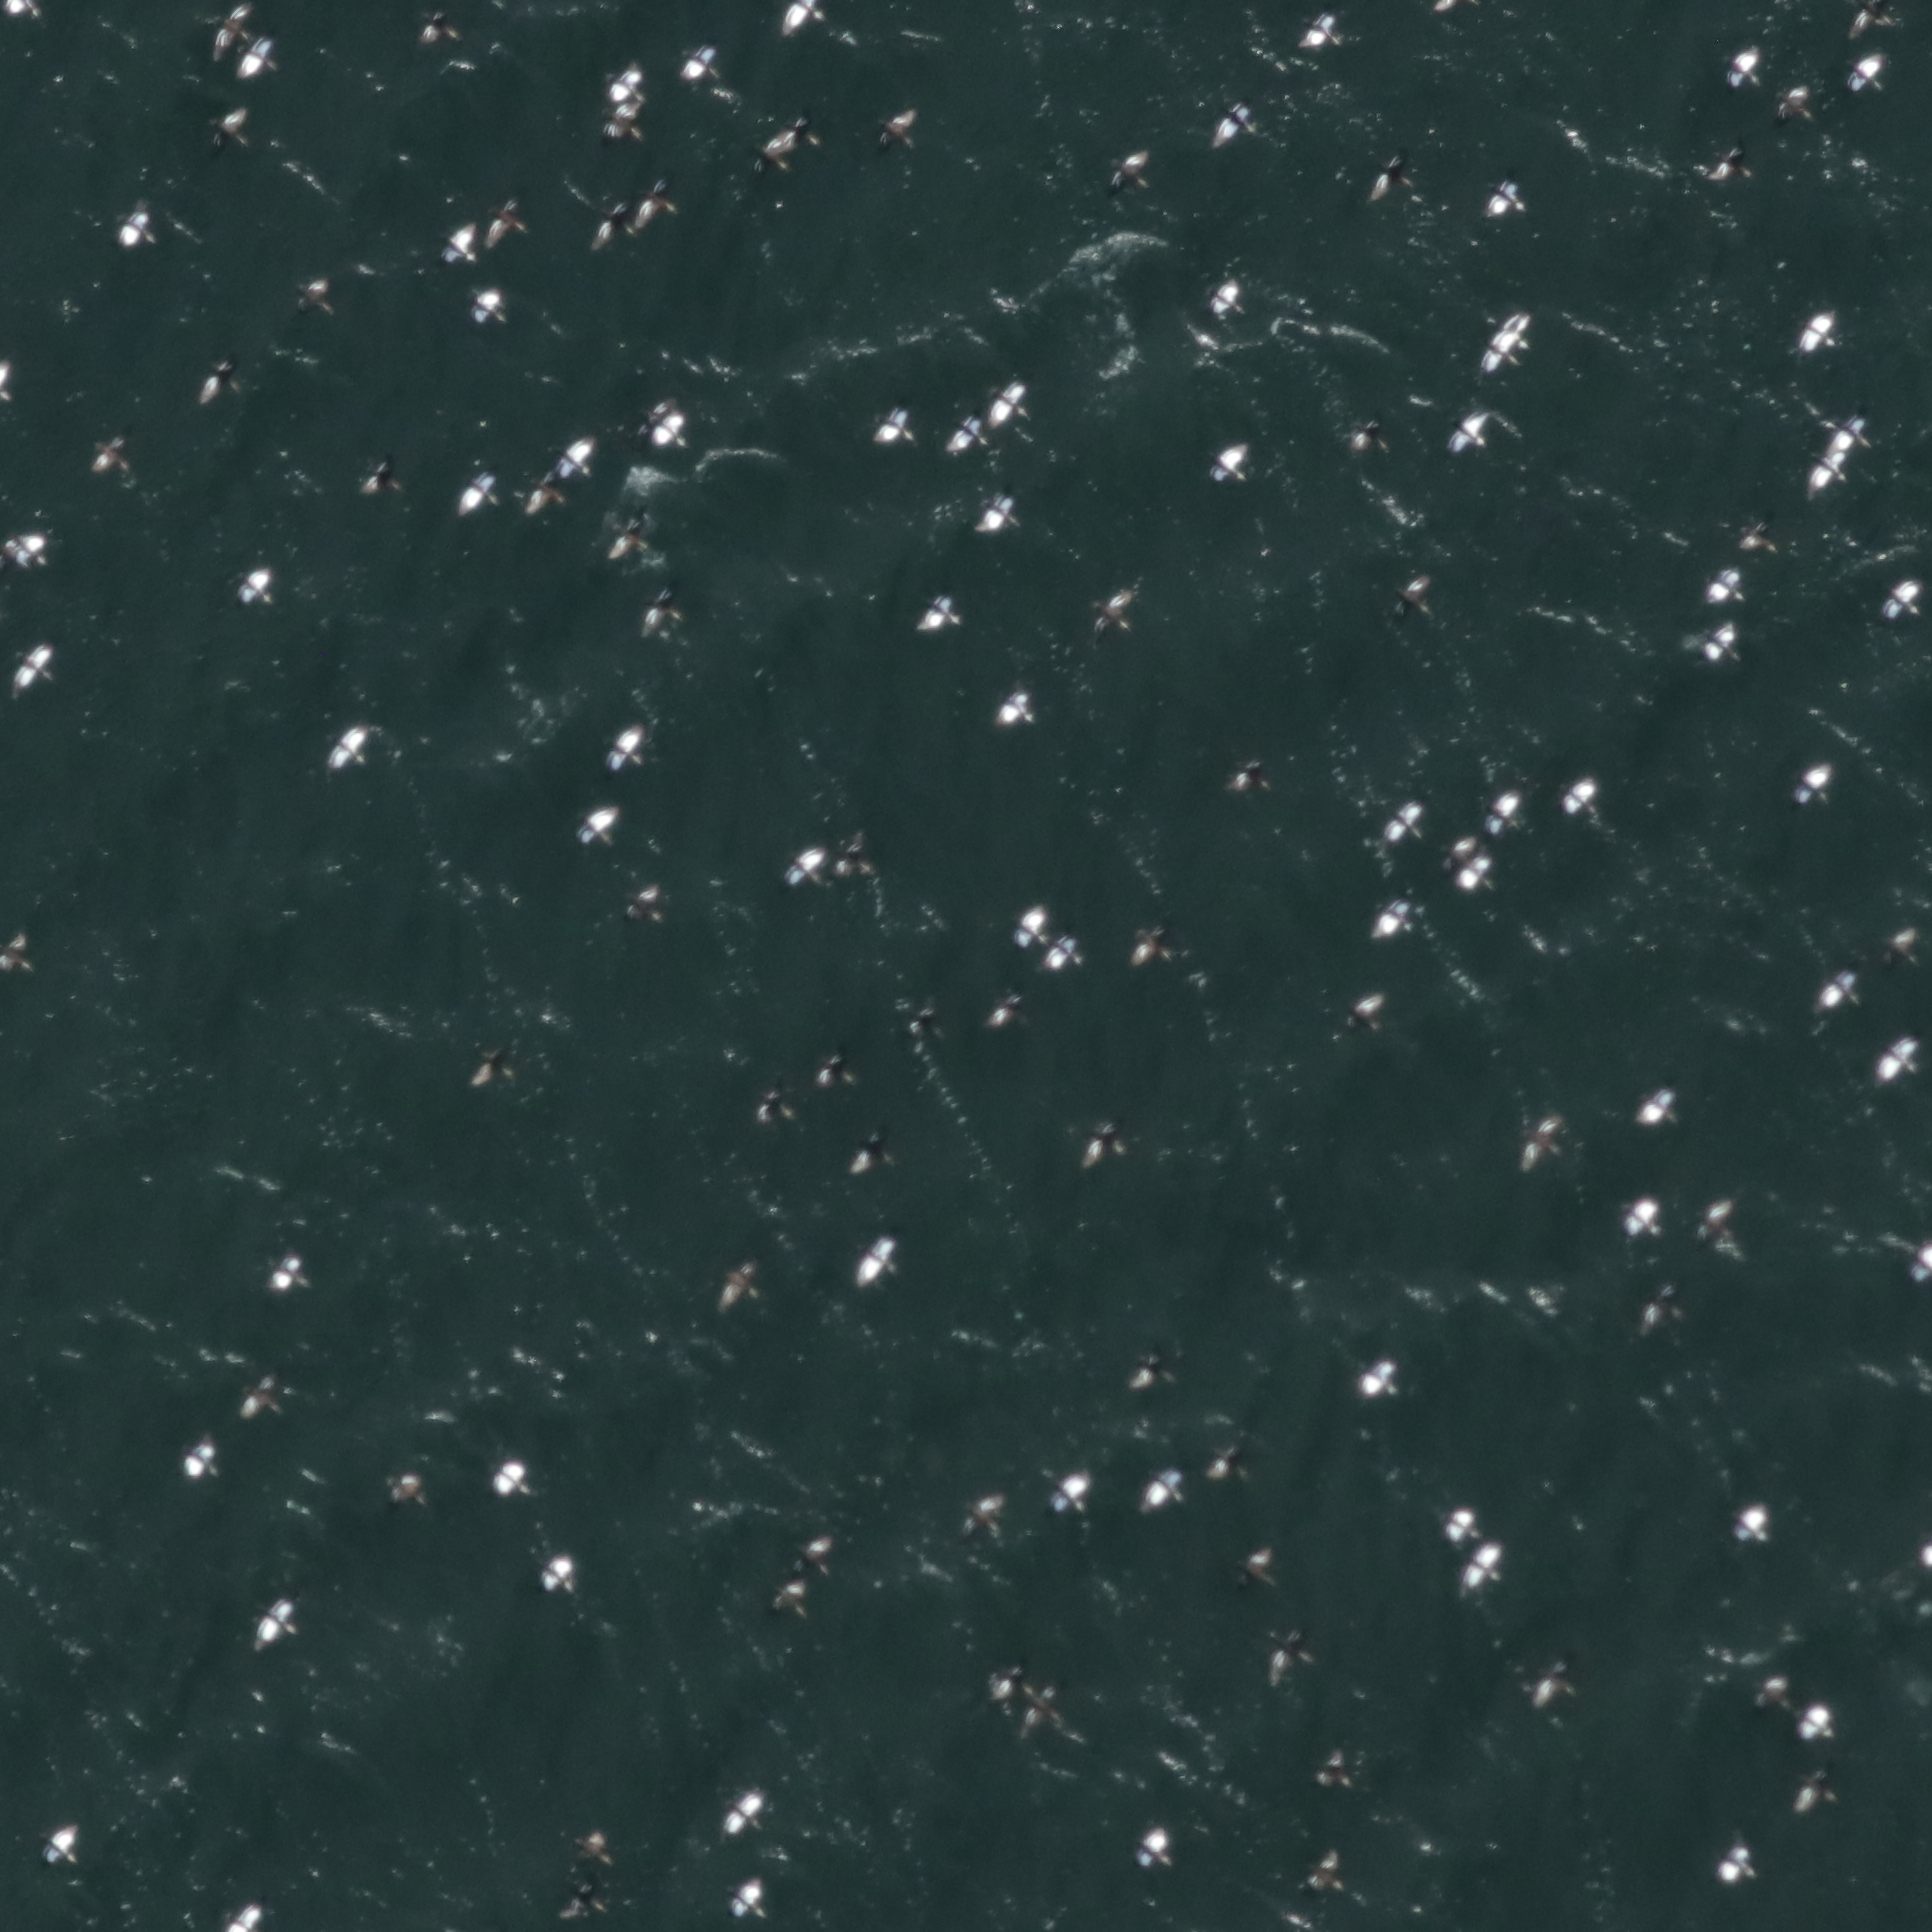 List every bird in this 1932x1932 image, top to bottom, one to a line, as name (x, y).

other bird (811, 4)
other bird (1869, 10)
other bird (437, 21)
other bird (227, 22)
other bird (1321, 31)
other bird (253, 56)
other bird (698, 63)
other bird (1742, 67)
other bird (1869, 69)
other bird (630, 85)
other bird (1798, 105)
other bird (623, 119)
other bird (1234, 119)
other bird (225, 125)
other bird (895, 130)
other bird (801, 132)
other bird (764, 154)
other bird (1732, 164)
other bird (1132, 168)
other bird (1392, 171)
other bird (1508, 194)
other bird (658, 198)
other bird (505, 218)
other bird (608, 220)
other bird (133, 229)
other bird (458, 245)
other bird (310, 296)
other bird (1224, 298)
other bird (490, 303)
other bird (1513, 324)
other bird (1822, 337)
other bird (1496, 354)
other bird (223, 376)
other bird (1006, 405)
other bird (894, 423)
other bird (661, 424)
other bird (1468, 432)
other bird (973, 434)
other bird (1368, 434)
other bird (1851, 437)
other bird (114, 449)
other bird (569, 458)
other bird (1828, 464)
other bird (1228, 465)
other bird (383, 480)
other bird (481, 492)
other bird (549, 494)
other bird (996, 510)
other bird (629, 536)
other bird (1758, 541)
other bird (24, 552)
other bird (1724, 582)
other bird (256, 588)
other bird (1409, 594)
other bird (1901, 601)
other bird (665, 609)
other bird (941, 610)
other bird (1110, 610)
other bird (1722, 644)
other bird (30, 669)
other bird (1018, 705)
other bird (346, 749)
other bird (624, 750)
other bird (1254, 778)
other bird (1810, 787)
other bird (1577, 792)
other bird (1496, 806)
other bird (1404, 818)
other bird (594, 827)
other bird (1458, 850)
other bird (851, 858)
other bird (807, 865)
other bird (1473, 871)
other bird (645, 900)
other bird (1395, 912)
other bird (1029, 925)
other bird (1154, 944)
other bird (1899, 950)
other bird (1062, 953)
other bird (10, 955)
other bird (1844, 990)
other bird (1007, 1009)
other bird (1360, 1016)
other bird (924, 1019)
other bird (1899, 1055)
other bird (498, 1066)
other bird (833, 1073)
other bird (771, 1100)
other bird (1660, 1105)
other bird (1109, 1137)
other bird (1542, 1144)
other bird (879, 1154)
other bird (1646, 1217)
other bird (1717, 1225)
other bird (883, 1262)
other bird (288, 1271)
other bird (735, 1286)
other bird (1664, 1303)
other bird (1152, 1371)
other bird (1381, 1380)
other bird (261, 1400)
other bird (200, 1458)
other bird (1228, 1463)
other bird (507, 1475)
other bird (404, 1486)
other bird (1165, 1489)
other bird (1065, 1492)
other bird (980, 1512)
other bird (1454, 1524)
other bird (1754, 1525)
other bird (816, 1552)
other bird (1479, 1565)
other bird (1251, 1569)
other bird (558, 1578)
other bird (792, 1590)
other bird (277, 1619)
other bird (1282, 1648)
other bird (1011, 1679)
other bird (1554, 1688)
other bird (1774, 1694)
other bird (1039, 1706)
other bird (1813, 1724)
other bird (1329, 1766)
other bird (1817, 1791)
other bird (746, 1815)
other bird (63, 1844)
other bird (593, 1844)
other bird (1151, 1848)
other bird (1736, 1862)
other bird (1325, 1876)
other bird (585, 1893)
other bird (749, 1900)
other bird (240, 1926)